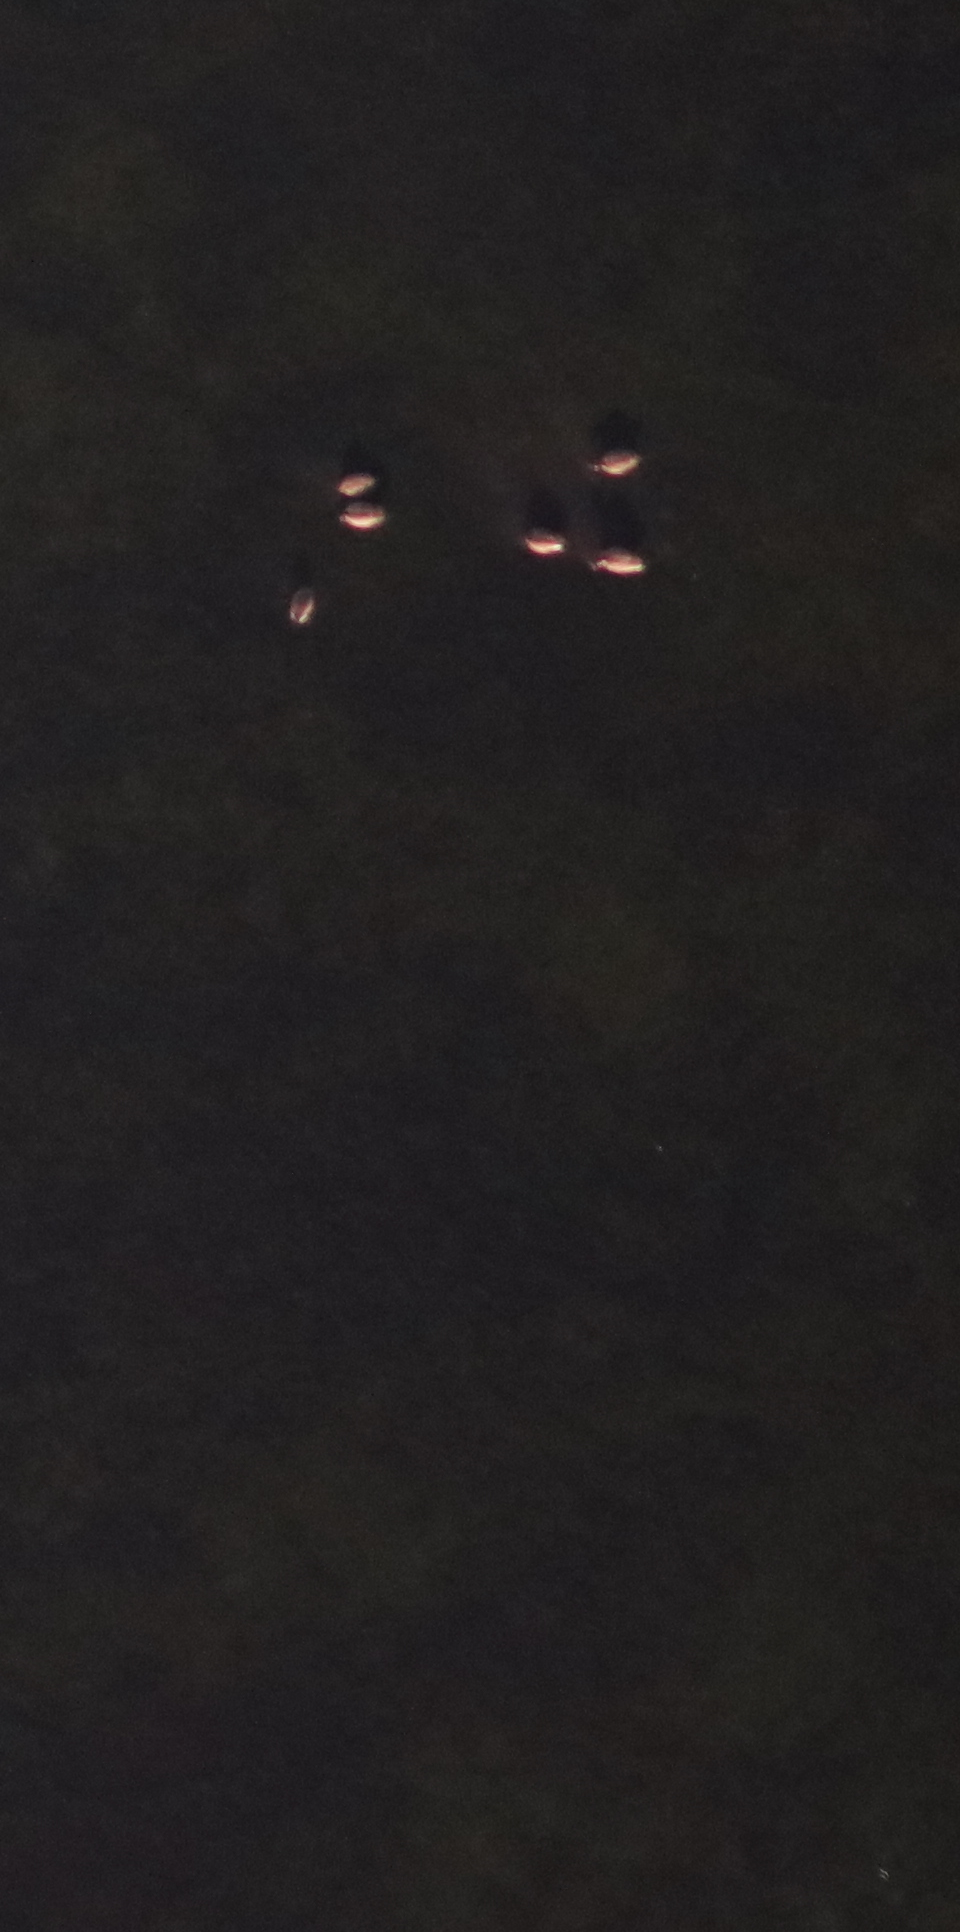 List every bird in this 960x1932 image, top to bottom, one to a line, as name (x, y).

Canada goose (618, 464)
Canada goose (354, 486)
Canada goose (365, 519)
Canada goose (544, 543)
Canada goose (617, 562)
Canada goose (304, 604)